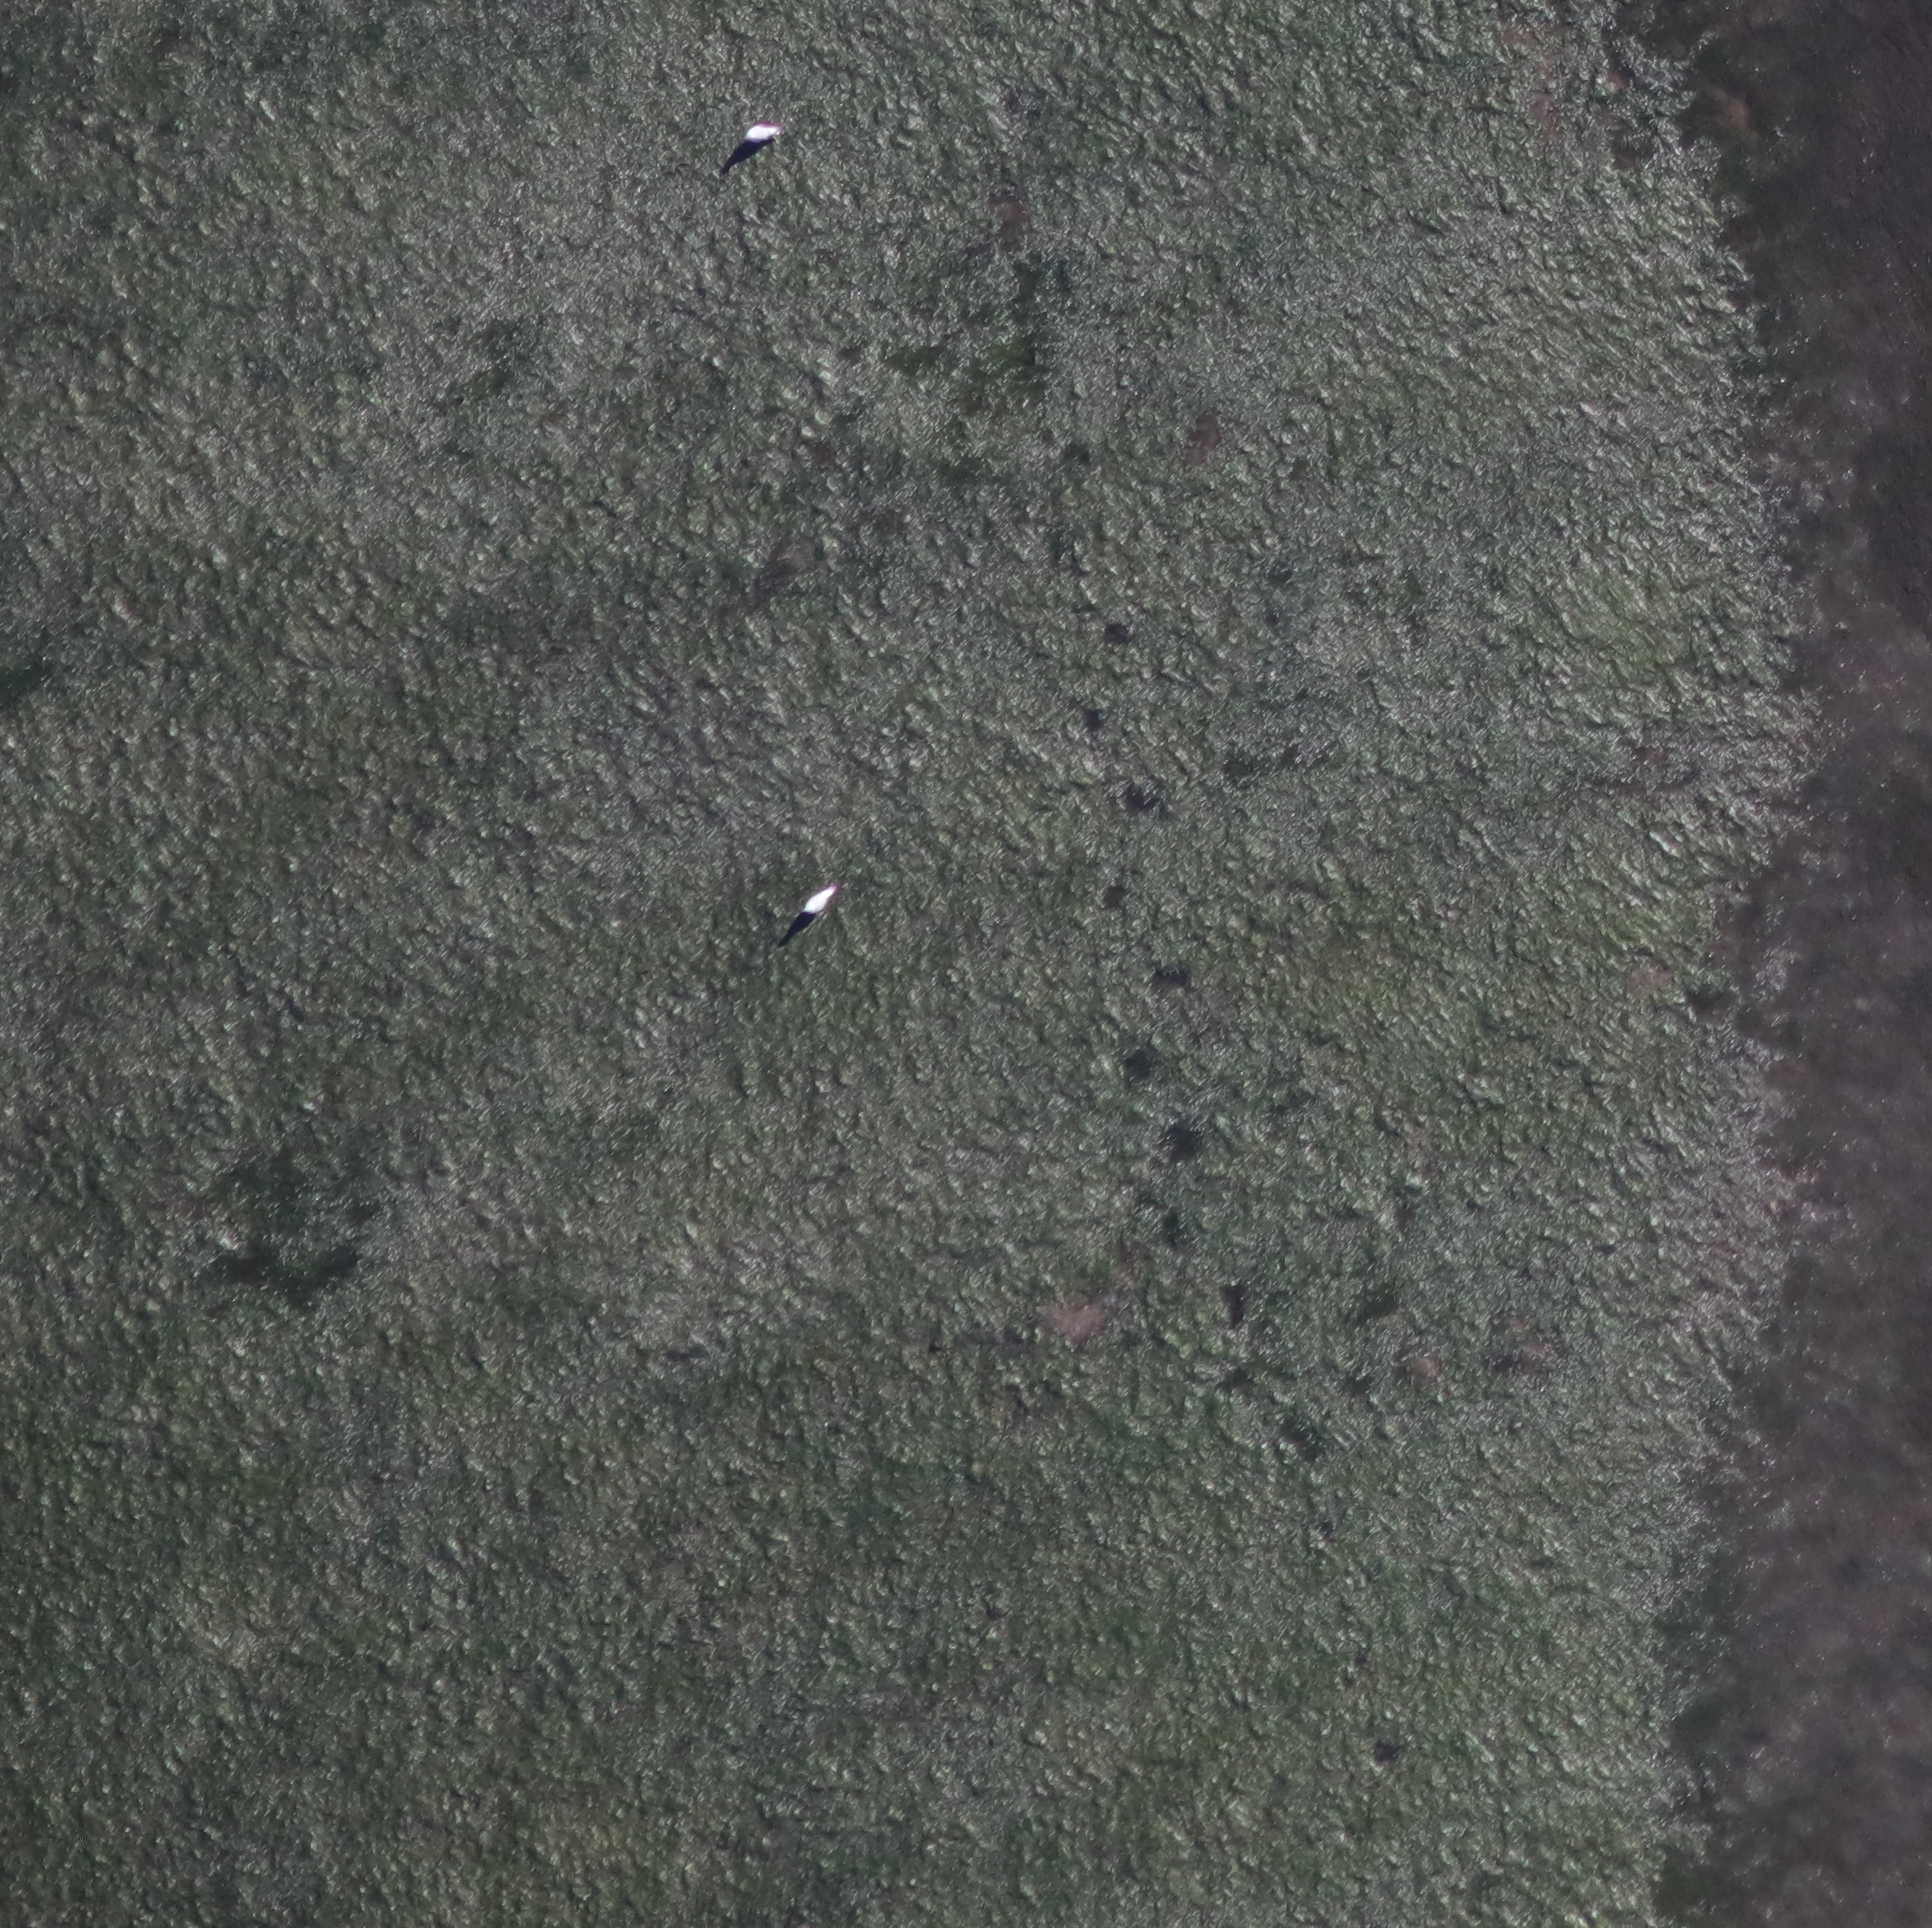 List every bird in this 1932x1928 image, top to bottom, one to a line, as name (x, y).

gull (760, 135)
gull (816, 904)